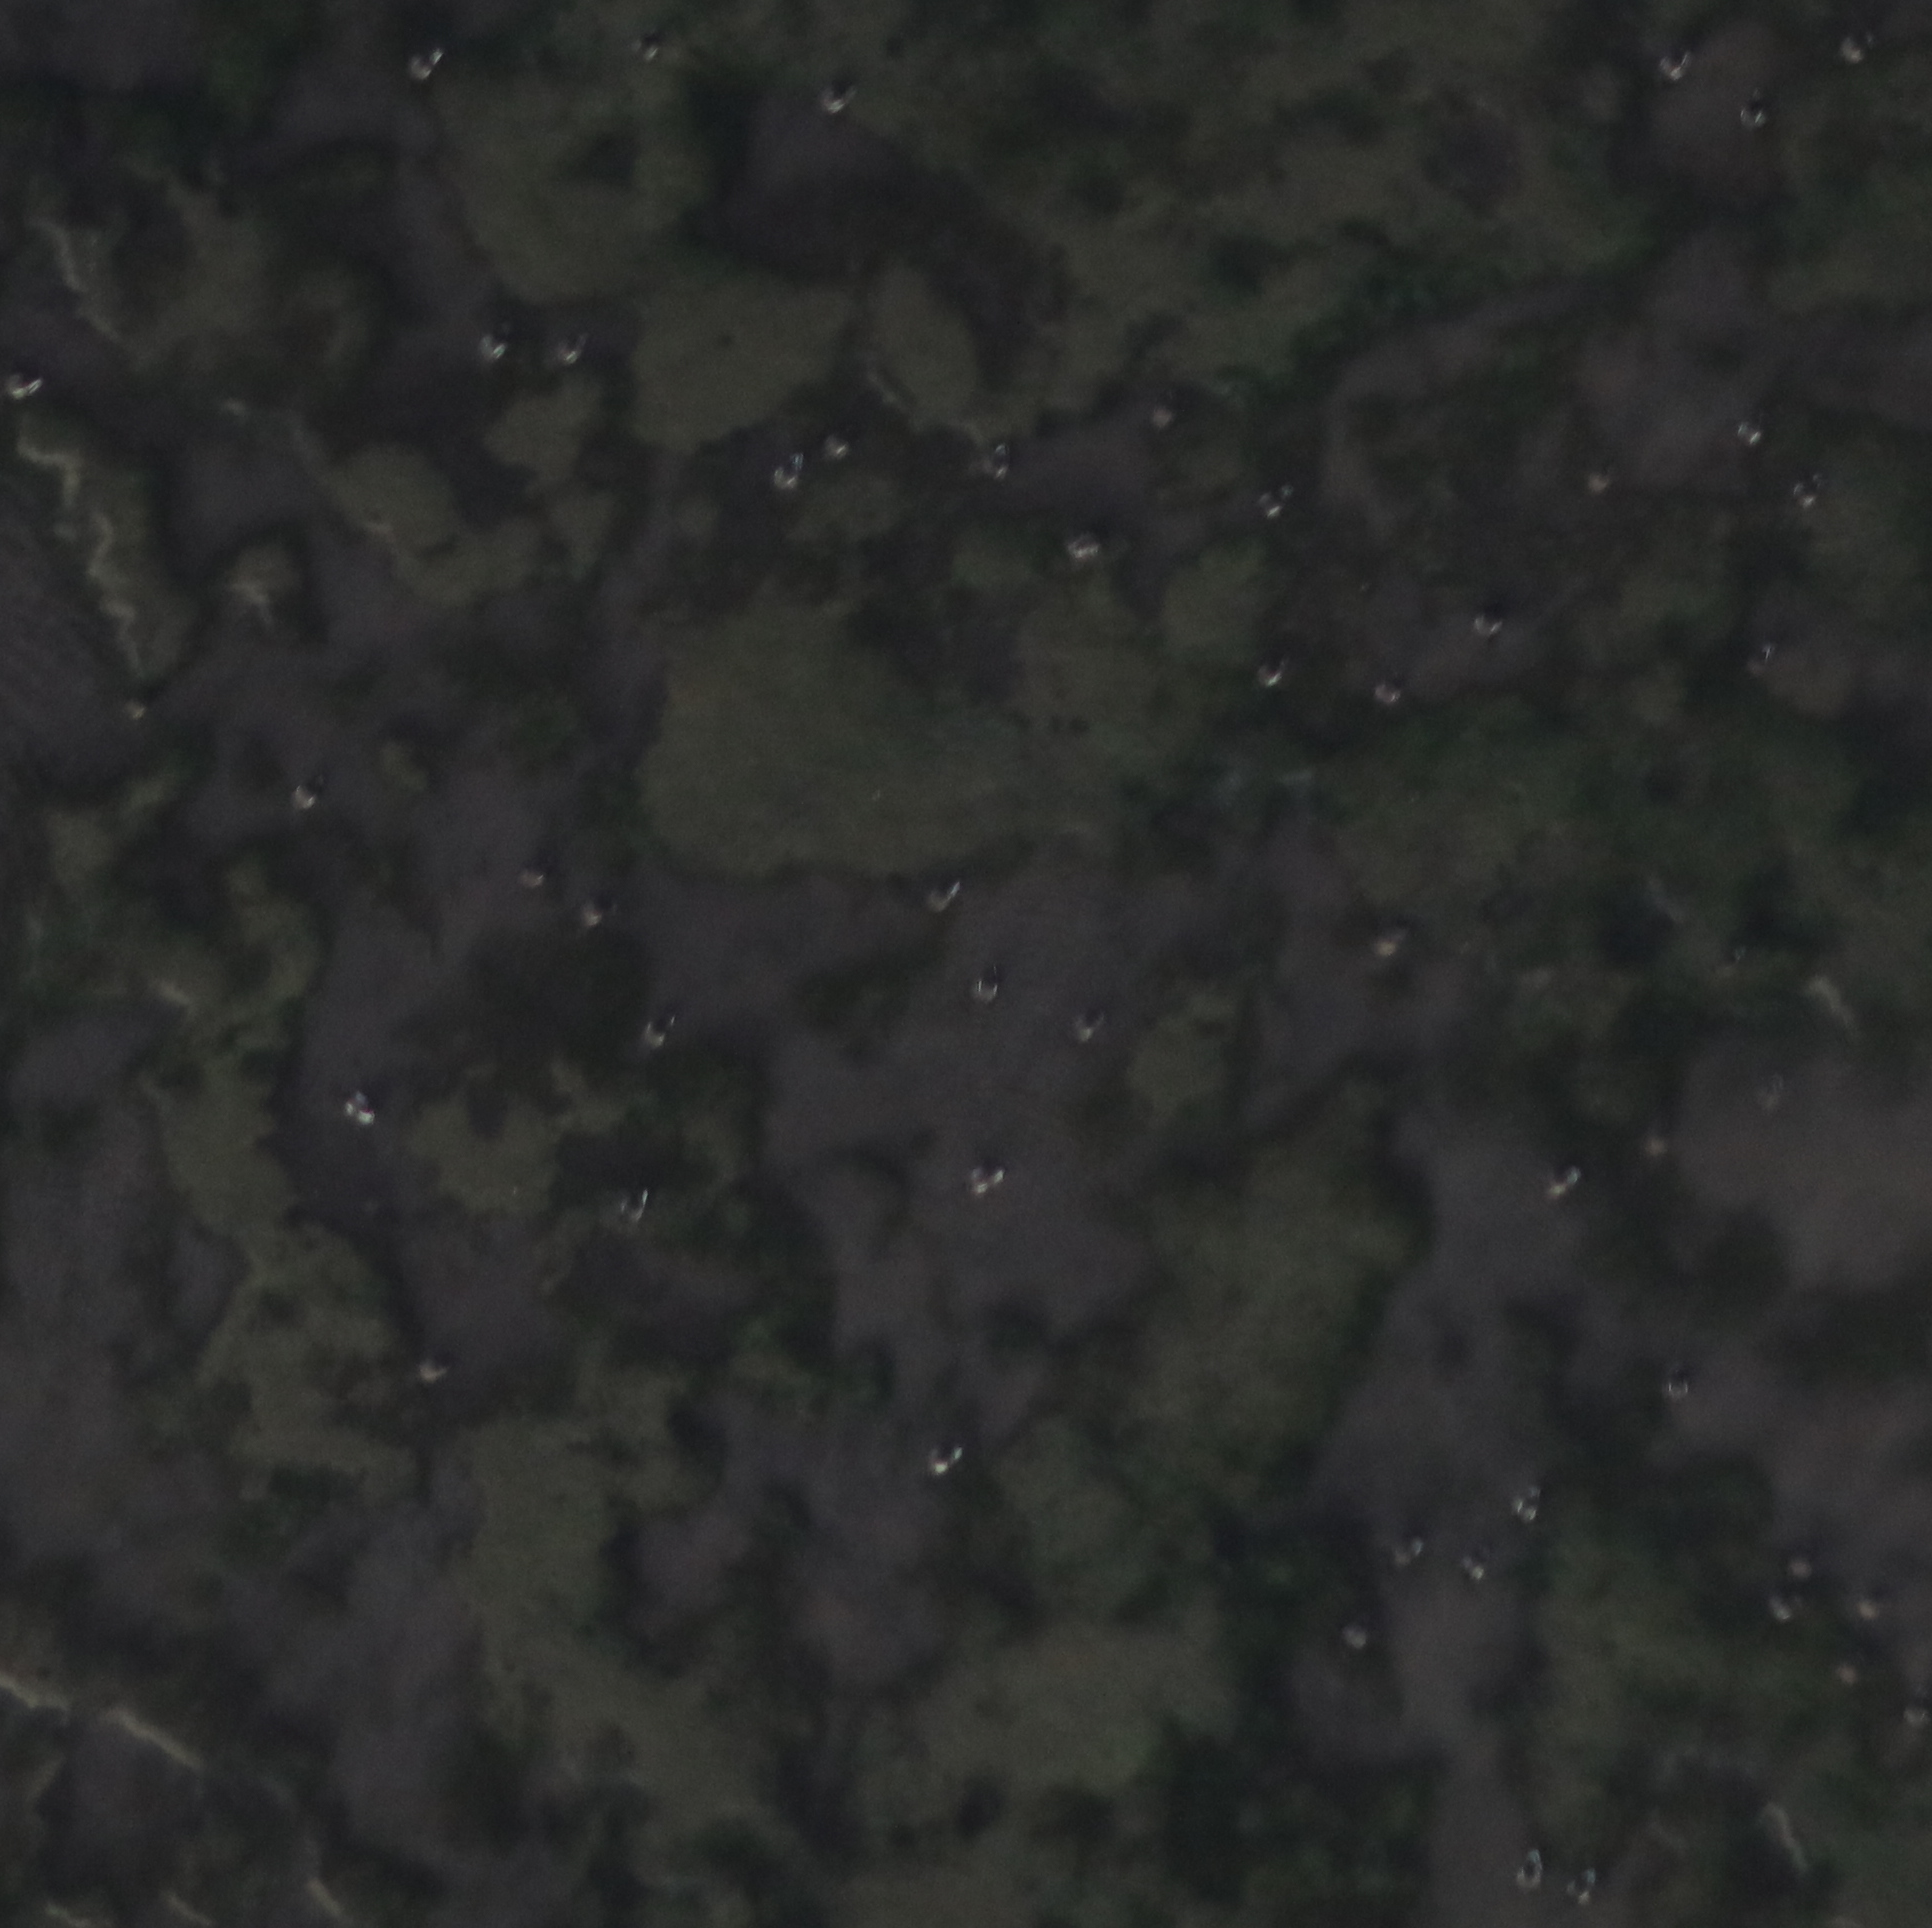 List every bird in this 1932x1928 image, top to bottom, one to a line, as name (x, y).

brant (654, 47)
brant (1860, 47)
brant (1680, 57)
brant (422, 64)
brant (840, 97)
brant (1762, 113)
brant (501, 344)
brant (574, 355)
brant (17, 378)
brant (1747, 418)
brant (834, 444)
brant (990, 461)
brant (791, 475)
brant (1603, 480)
brant (1801, 494)
brant (1291, 497)
brant (1083, 547)
brant (1488, 622)
brant (1762, 656)
brant (1259, 663)
brant (1386, 697)
brant (308, 792)
brant (530, 883)
brant (936, 897)
brant (606, 908)
brant (1400, 943)
brant (989, 985)
brant (1086, 1025)
brant (659, 1032)
brant (353, 1104)
brant (1666, 1141)
brant (1560, 1175)
brant (980, 1180)
brant (626, 1212)
brant (429, 1369)
brant (1672, 1388)
brant (941, 1458)
brant (1517, 1509)
brant (1402, 1560)
brant (1472, 1564)
brant (1799, 1564)
brant (1789, 1610)
brant (1876, 1614)
brant (1360, 1639)
brant (1858, 1661)
brant (1923, 1716)
brant (1531, 1871)
brant (1583, 1889)